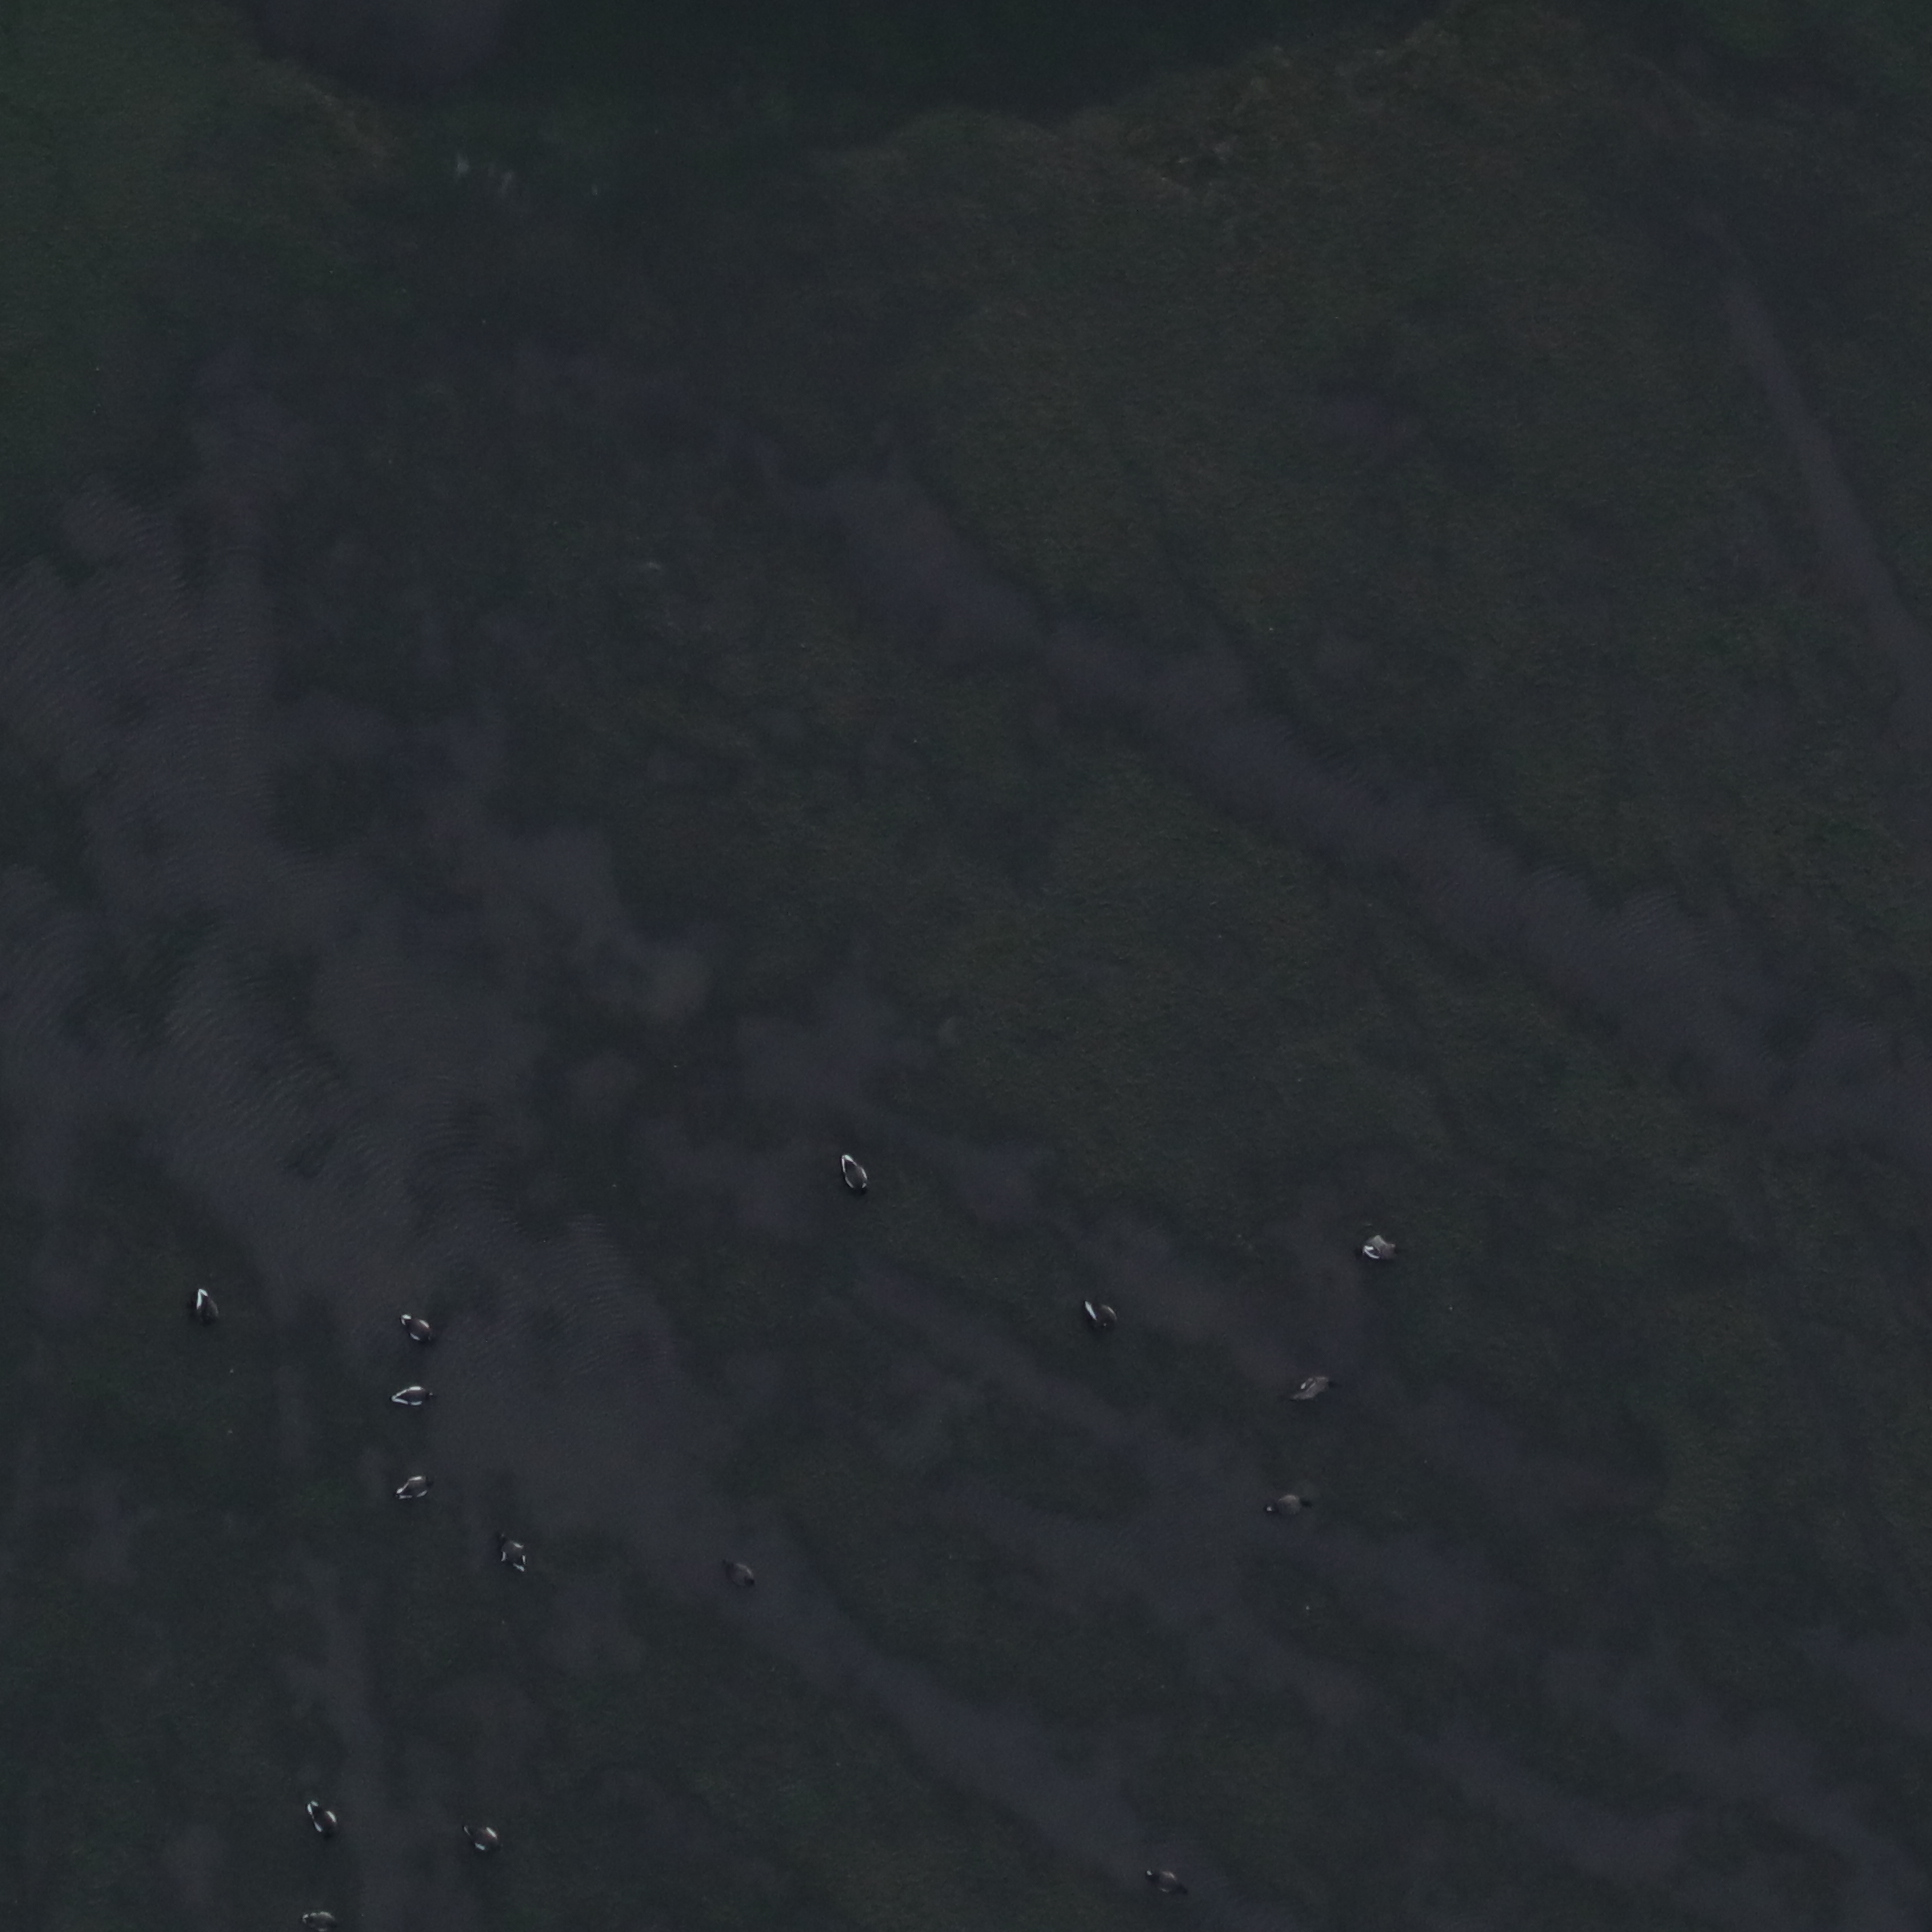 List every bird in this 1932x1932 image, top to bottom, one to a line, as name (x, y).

brant (855, 1175)
brant (1382, 1248)
brant (205, 1307)
brant (1100, 1315)
brant (417, 1330)
brant (1314, 1388)
brant (413, 1396)
brant (415, 1488)
brant (1291, 1502)
brant (513, 1556)
brant (740, 1570)
brant (321, 1819)
brant (481, 1838)
brant (1167, 1882)
brant (321, 1921)